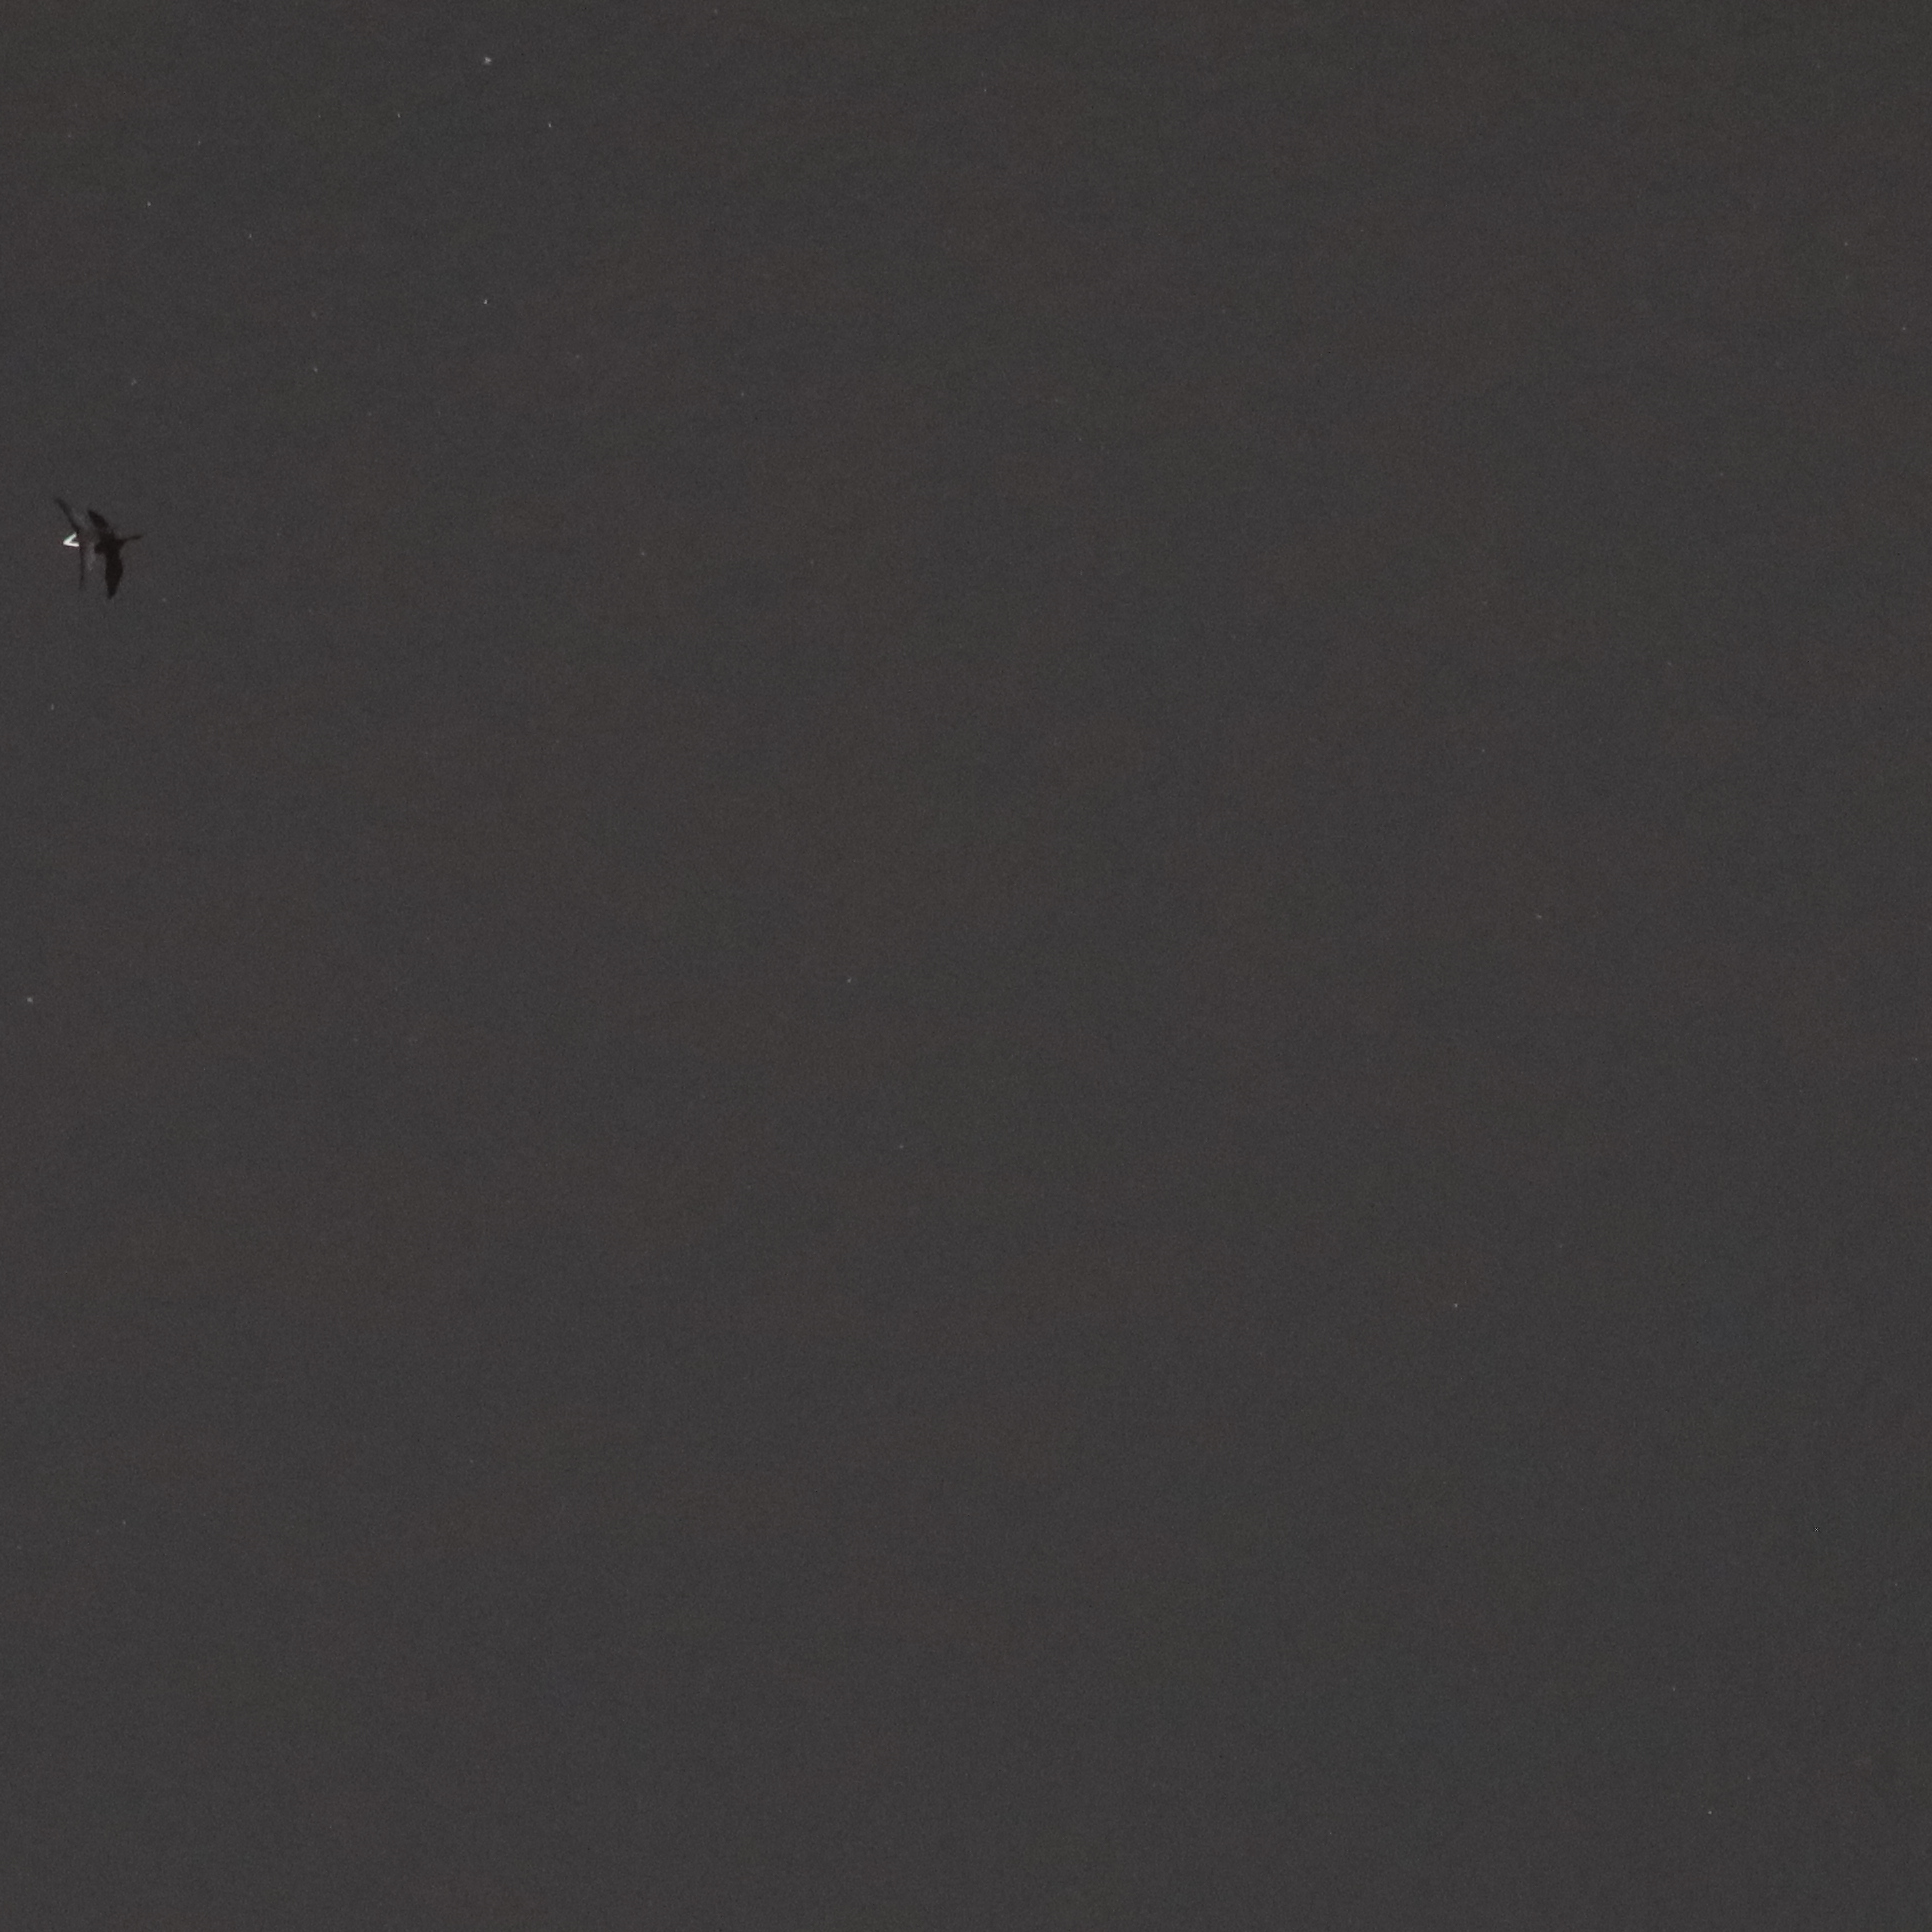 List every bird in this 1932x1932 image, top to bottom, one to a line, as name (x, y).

brant (83, 541)